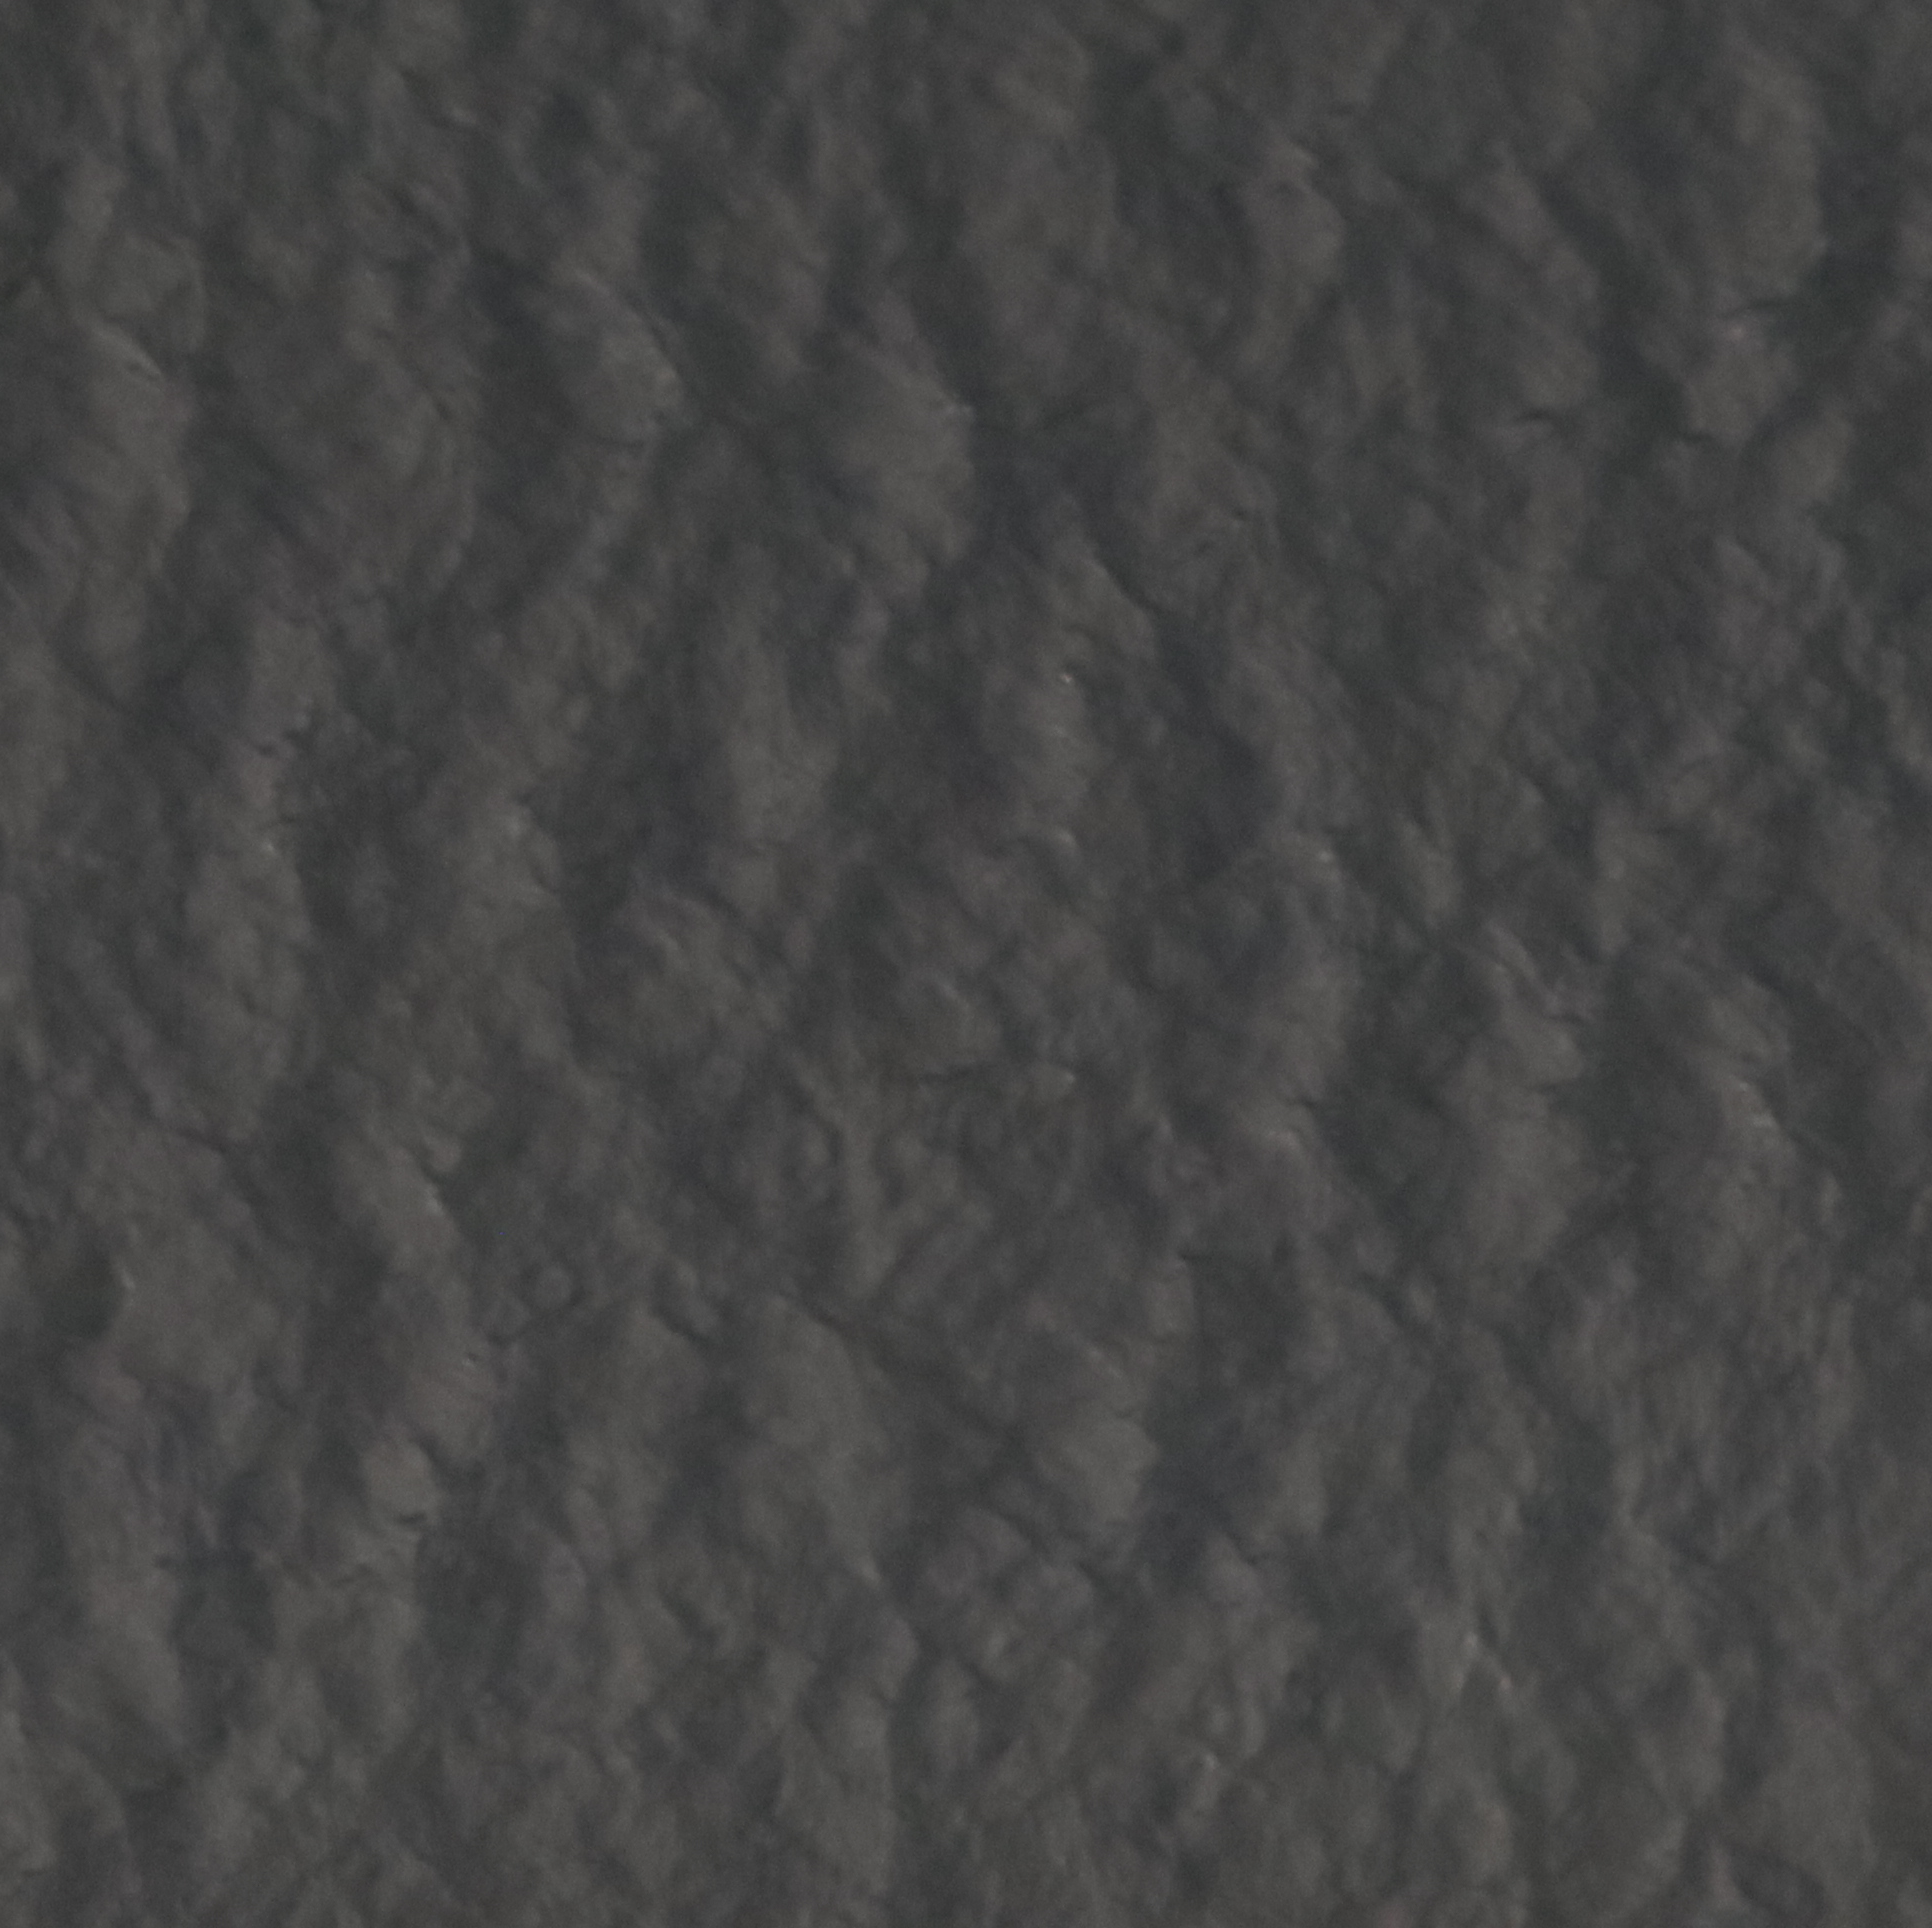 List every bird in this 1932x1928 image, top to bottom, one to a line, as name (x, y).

None